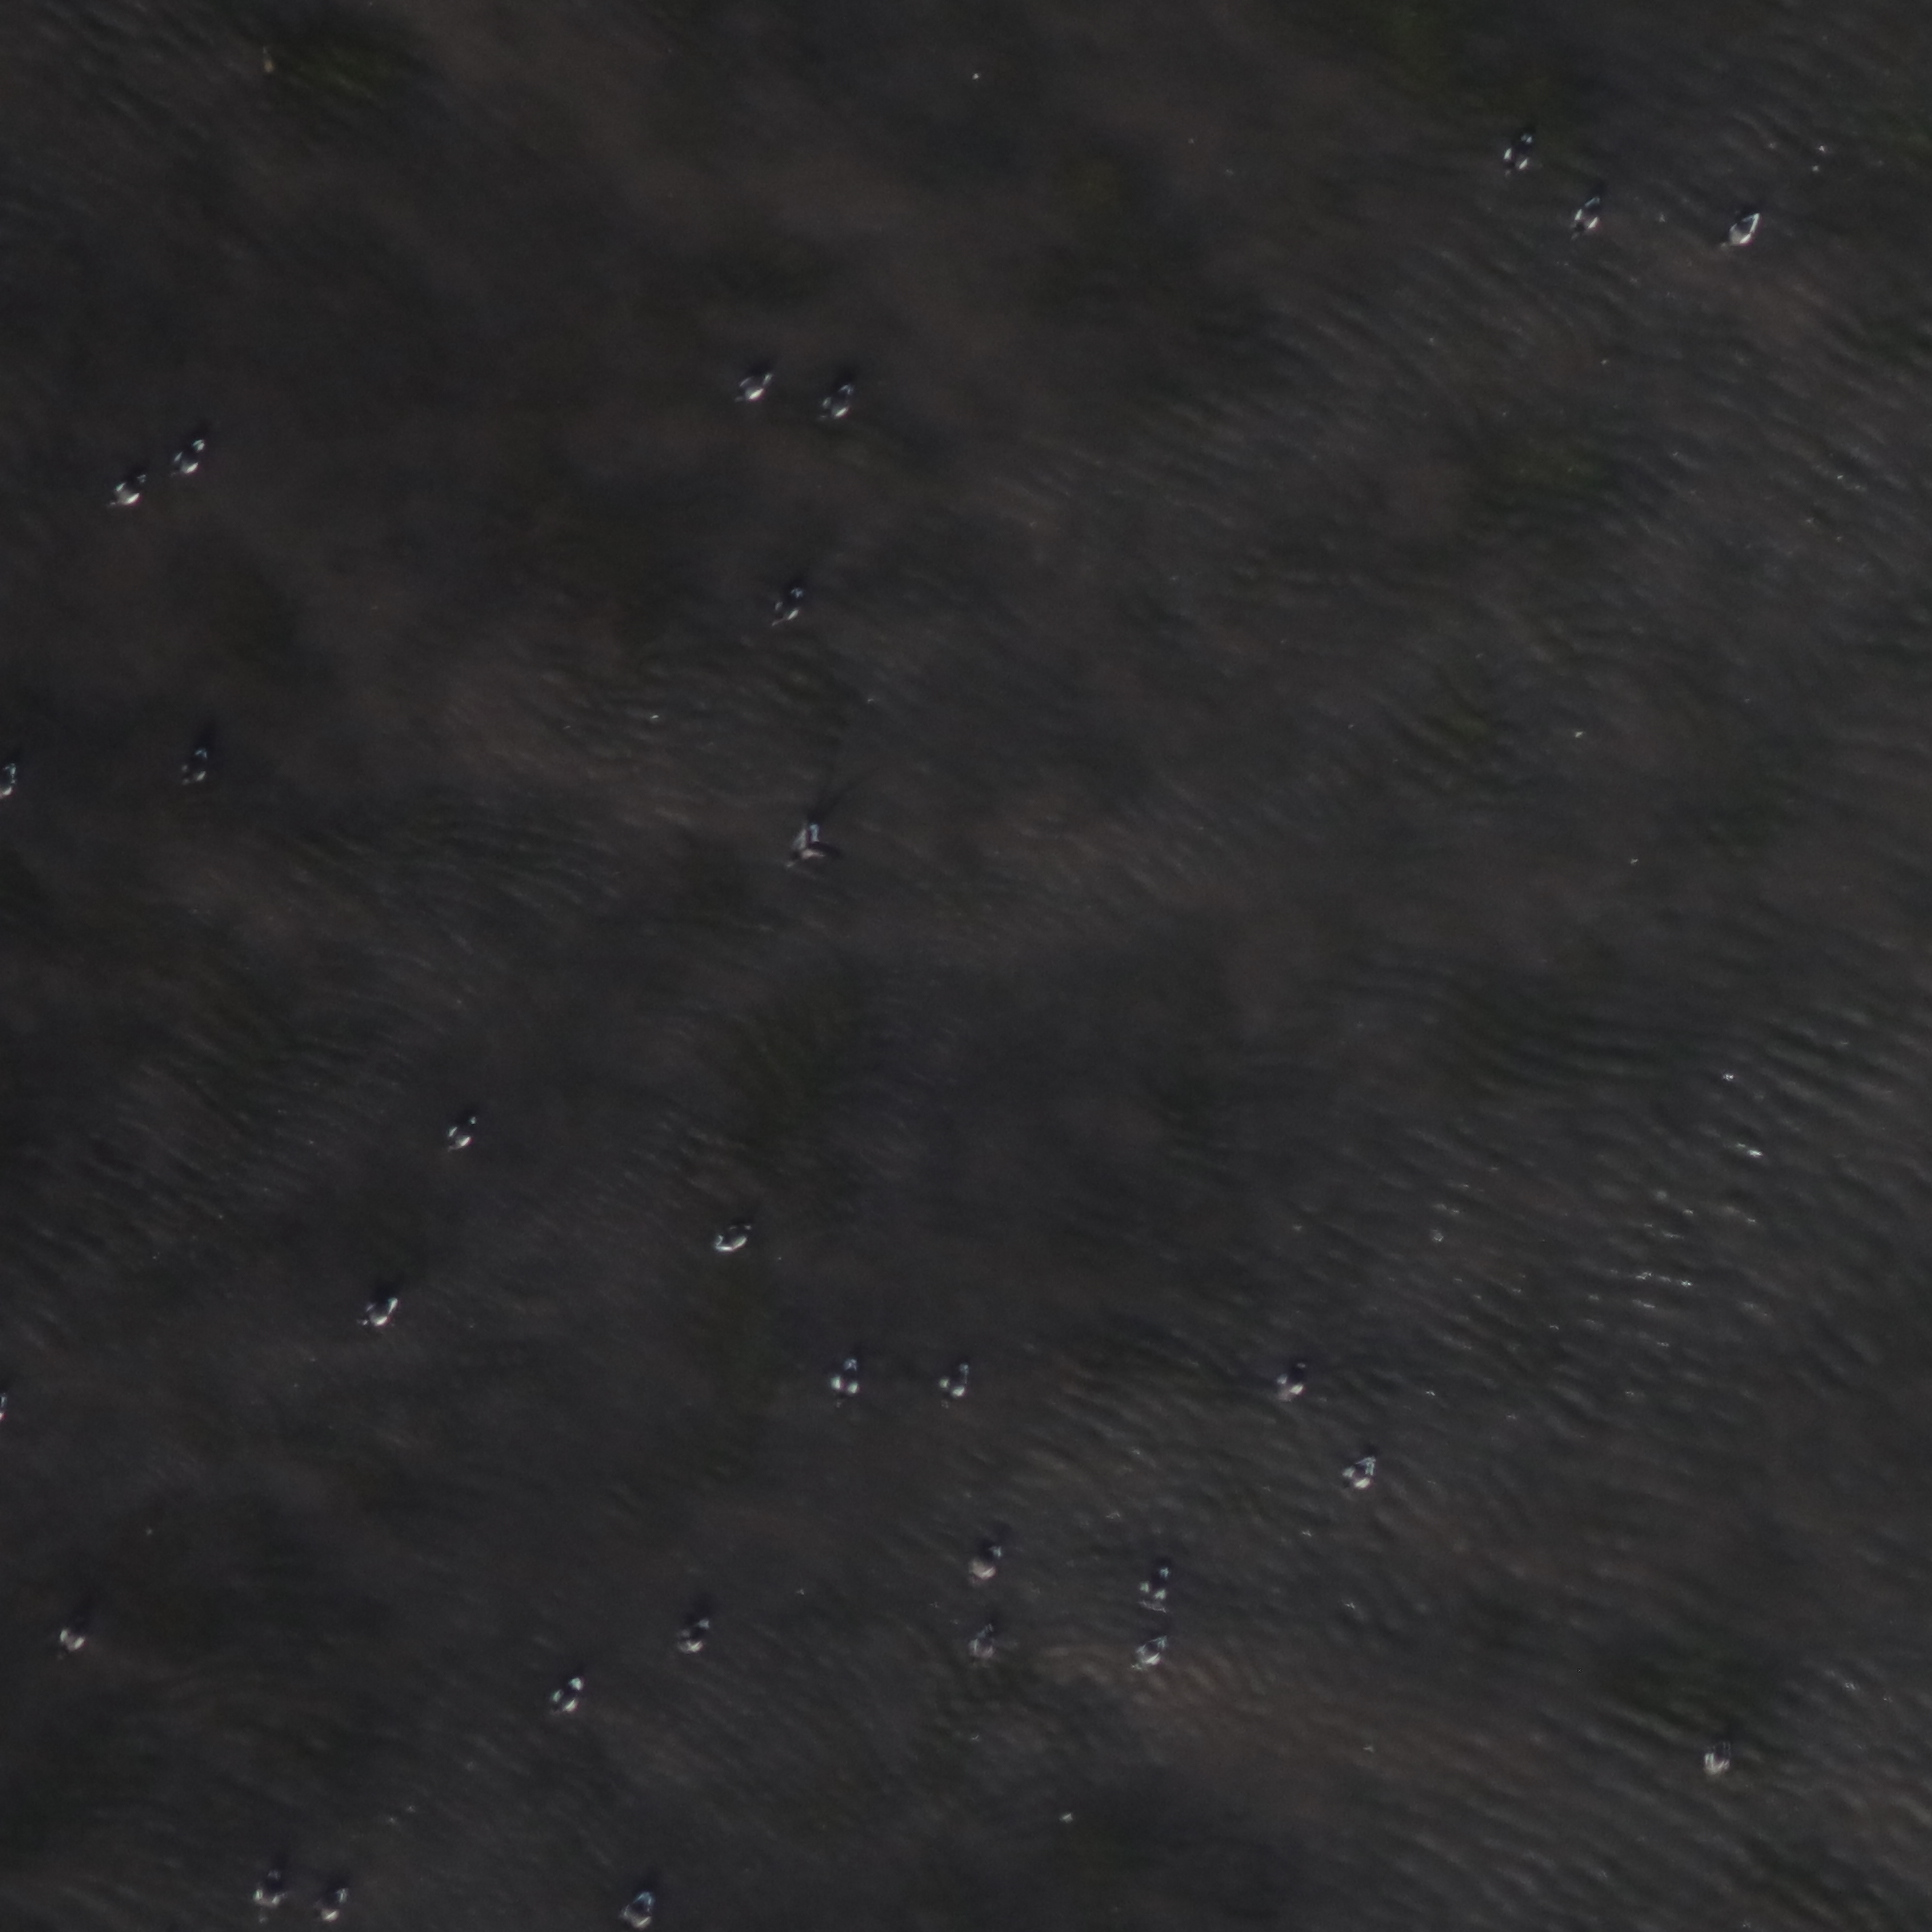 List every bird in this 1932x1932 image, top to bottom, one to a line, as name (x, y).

brant (1517, 156)
brant (1587, 216)
brant (1740, 230)
brant (758, 380)
brant (838, 402)
brant (189, 457)
brant (119, 486)
brant (781, 599)
brant (202, 765)
brant (808, 849)
brant (464, 1139)
brant (733, 1238)
brant (380, 1302)
brant (1298, 1377)
brant (846, 1382)
brant (954, 1390)
brant (1358, 1475)
brant (982, 1571)
brant (1156, 1587)
brant (76, 1641)
brant (699, 1642)
brant (983, 1654)
brant (1148, 1664)
brant (567, 1700)
brant (1717, 1757)
brant (264, 1893)
brant (328, 1911)
brant (637, 1912)